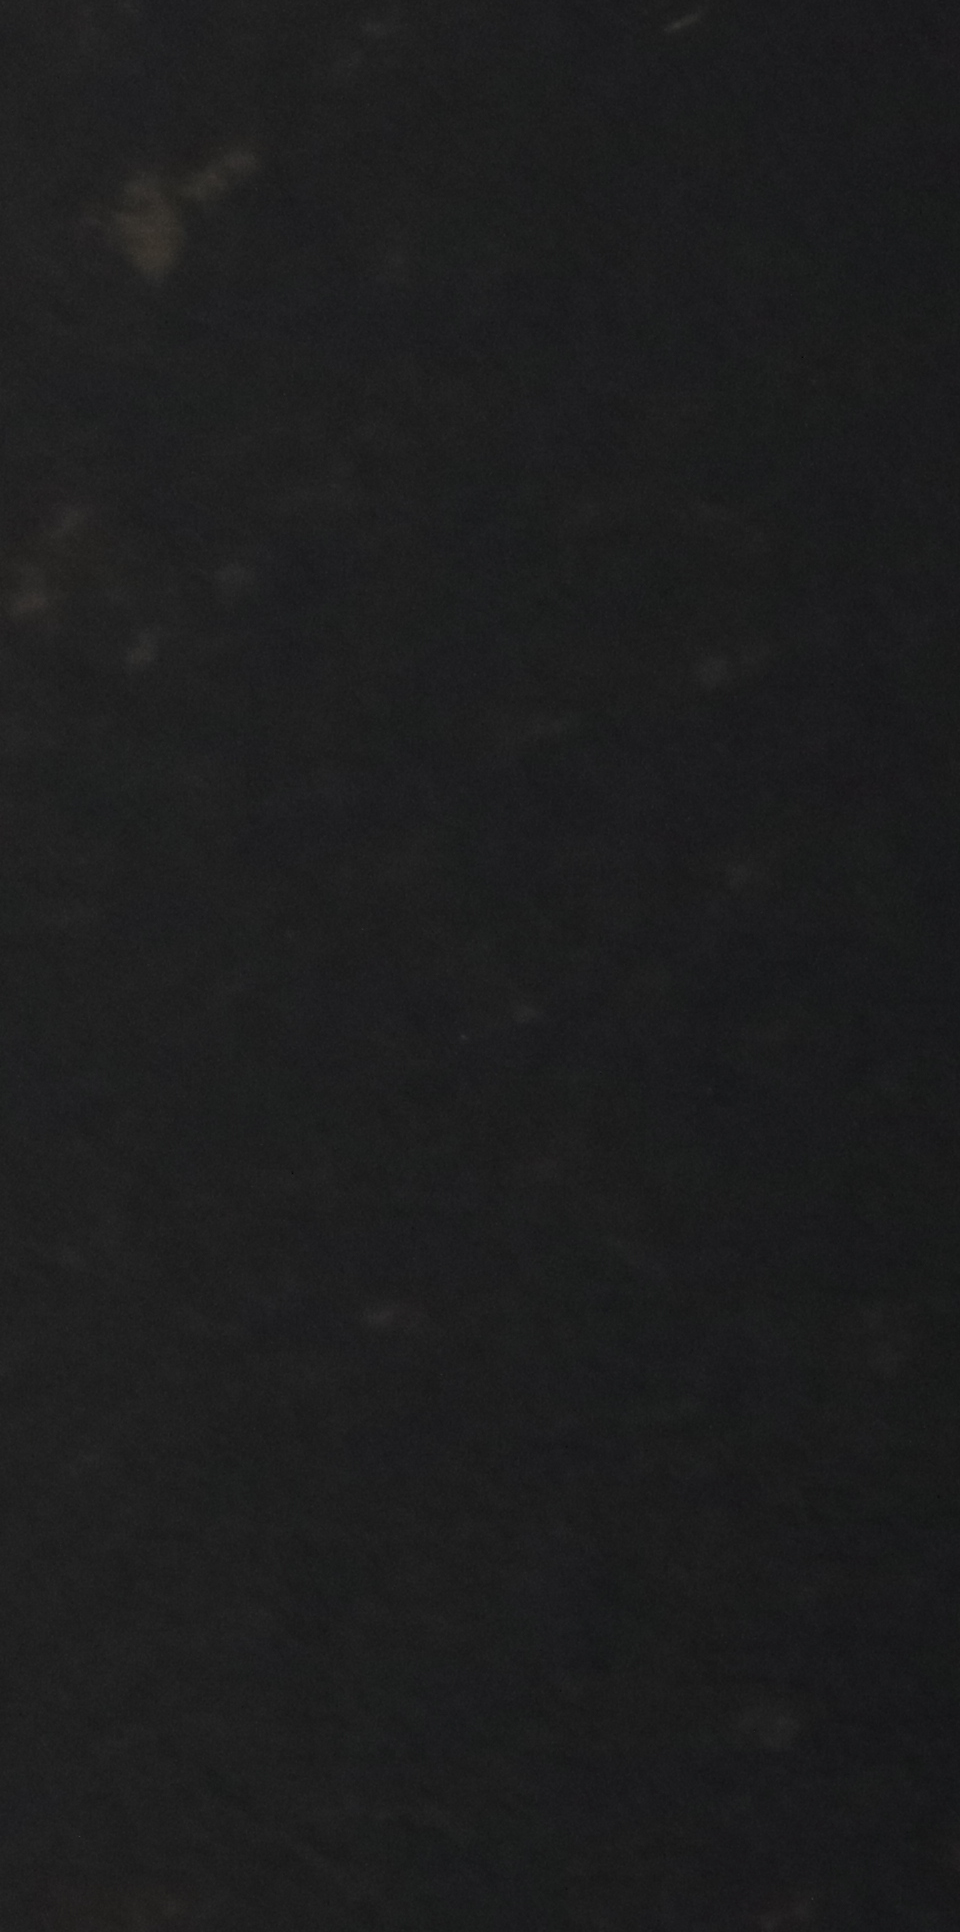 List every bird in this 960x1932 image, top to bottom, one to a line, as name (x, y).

None